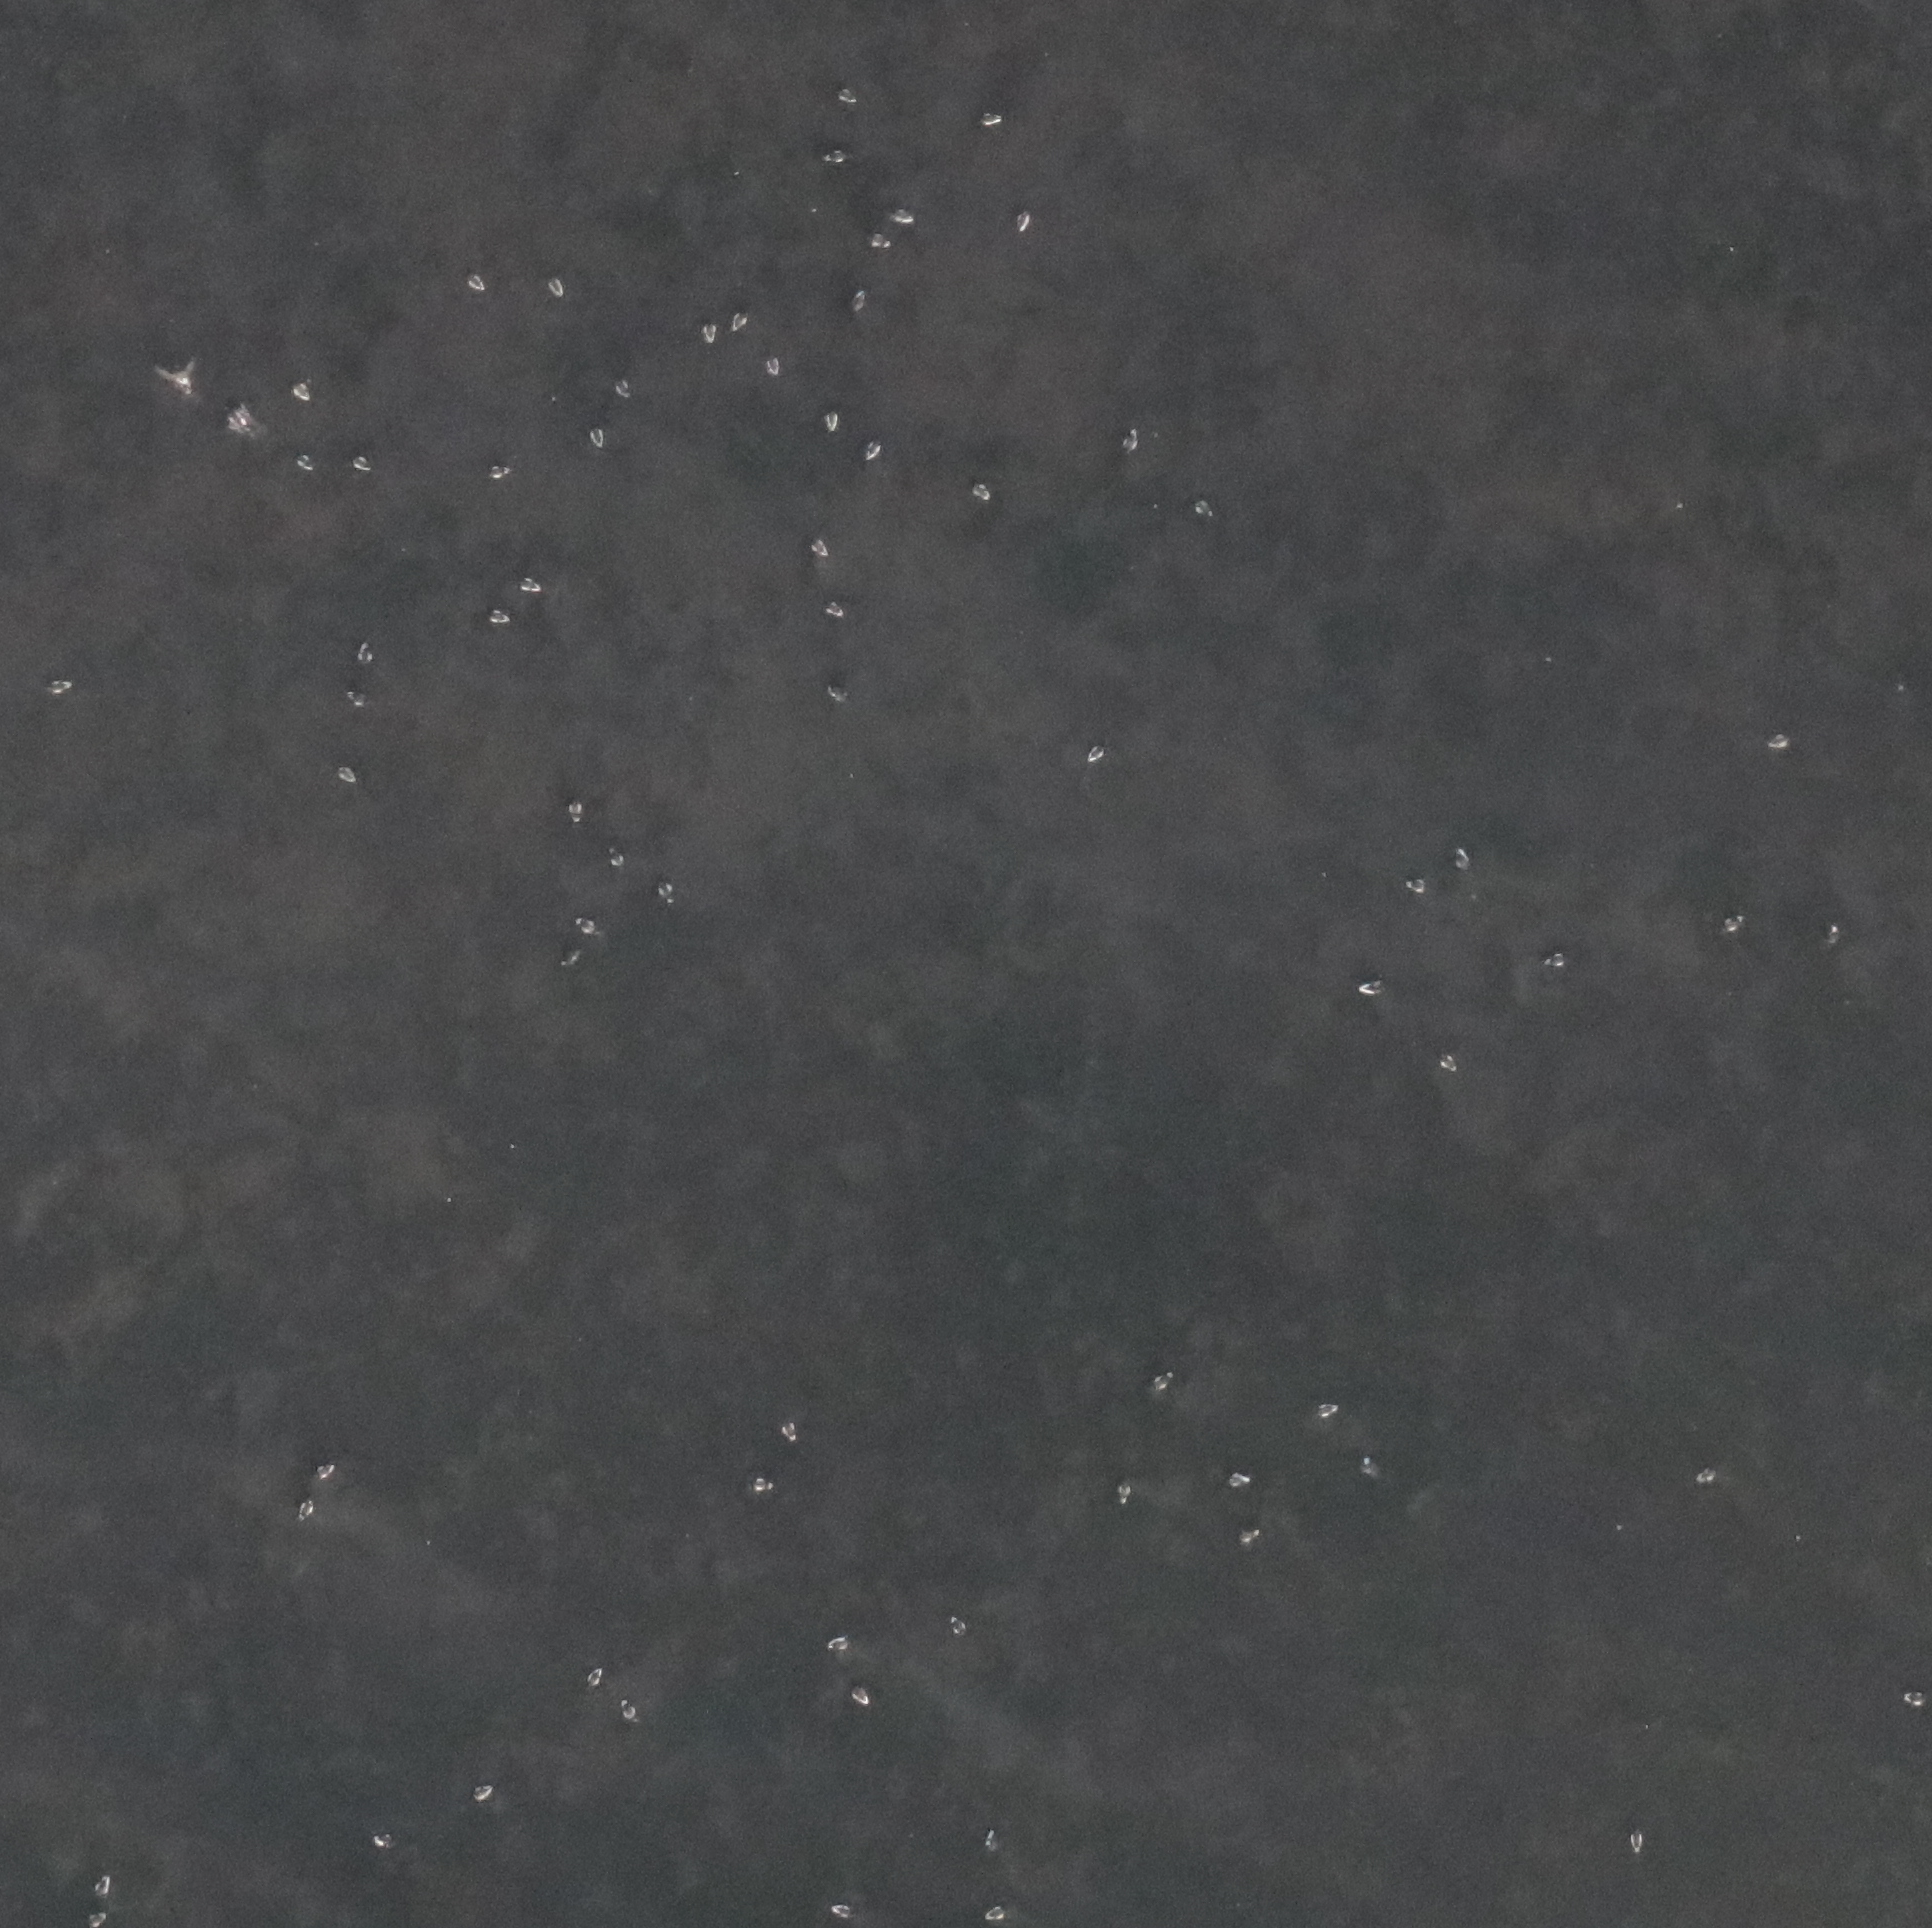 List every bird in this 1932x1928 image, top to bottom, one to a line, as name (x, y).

brant (847, 95)
brant (989, 120)
brant (837, 156)
brant (901, 216)
brant (1023, 221)
brant (879, 240)
brant (476, 282)
brant (554, 286)
brant (859, 303)
brant (740, 322)
brant (708, 331)
brant (774, 364)
brant (181, 376)
brant (623, 388)
brant (301, 390)
brant (238, 419)
brant (827, 421)
brant (597, 436)
brant (1130, 441)
brant (875, 449)
brant (305, 461)
brant (361, 463)
brant (499, 471)
brant (980, 490)
brant (1206, 507)
brant (819, 547)
brant (529, 585)
brant (834, 609)
brant (498, 617)
brant (357, 656)
brant (60, 686)
brant (841, 686)
brant (357, 695)
brant (1775, 741)
brant (1097, 753)
brant (351, 771)
brant (575, 810)
brant (1462, 861)
brant (623, 862)
brant (1417, 885)
brant (670, 891)
brant (1733, 925)
brant (586, 926)
brant (1832, 936)
brant (565, 952)
brant (1557, 960)
brant (1371, 986)
brant (1448, 1062)
brant (1161, 1382)
brant (1326, 1410)
brant (790, 1431)
brant (1363, 1467)
brant (325, 1470)
brant (1706, 1473)
brant (1238, 1480)
brant (762, 1485)
brant (1124, 1492)
brant (307, 1509)
brant (1243, 1536)
brant (960, 1626)
brant (839, 1644)
brant (594, 1679)
brant (859, 1694)
brant (1916, 1699)
brant (629, 1711)
brant (484, 1790)
brant (381, 1839)
brant (1637, 1840)
brant (990, 1842)
brant (102, 1888)
brant (843, 1911)
brant (996, 1913)
brant (95, 1918)